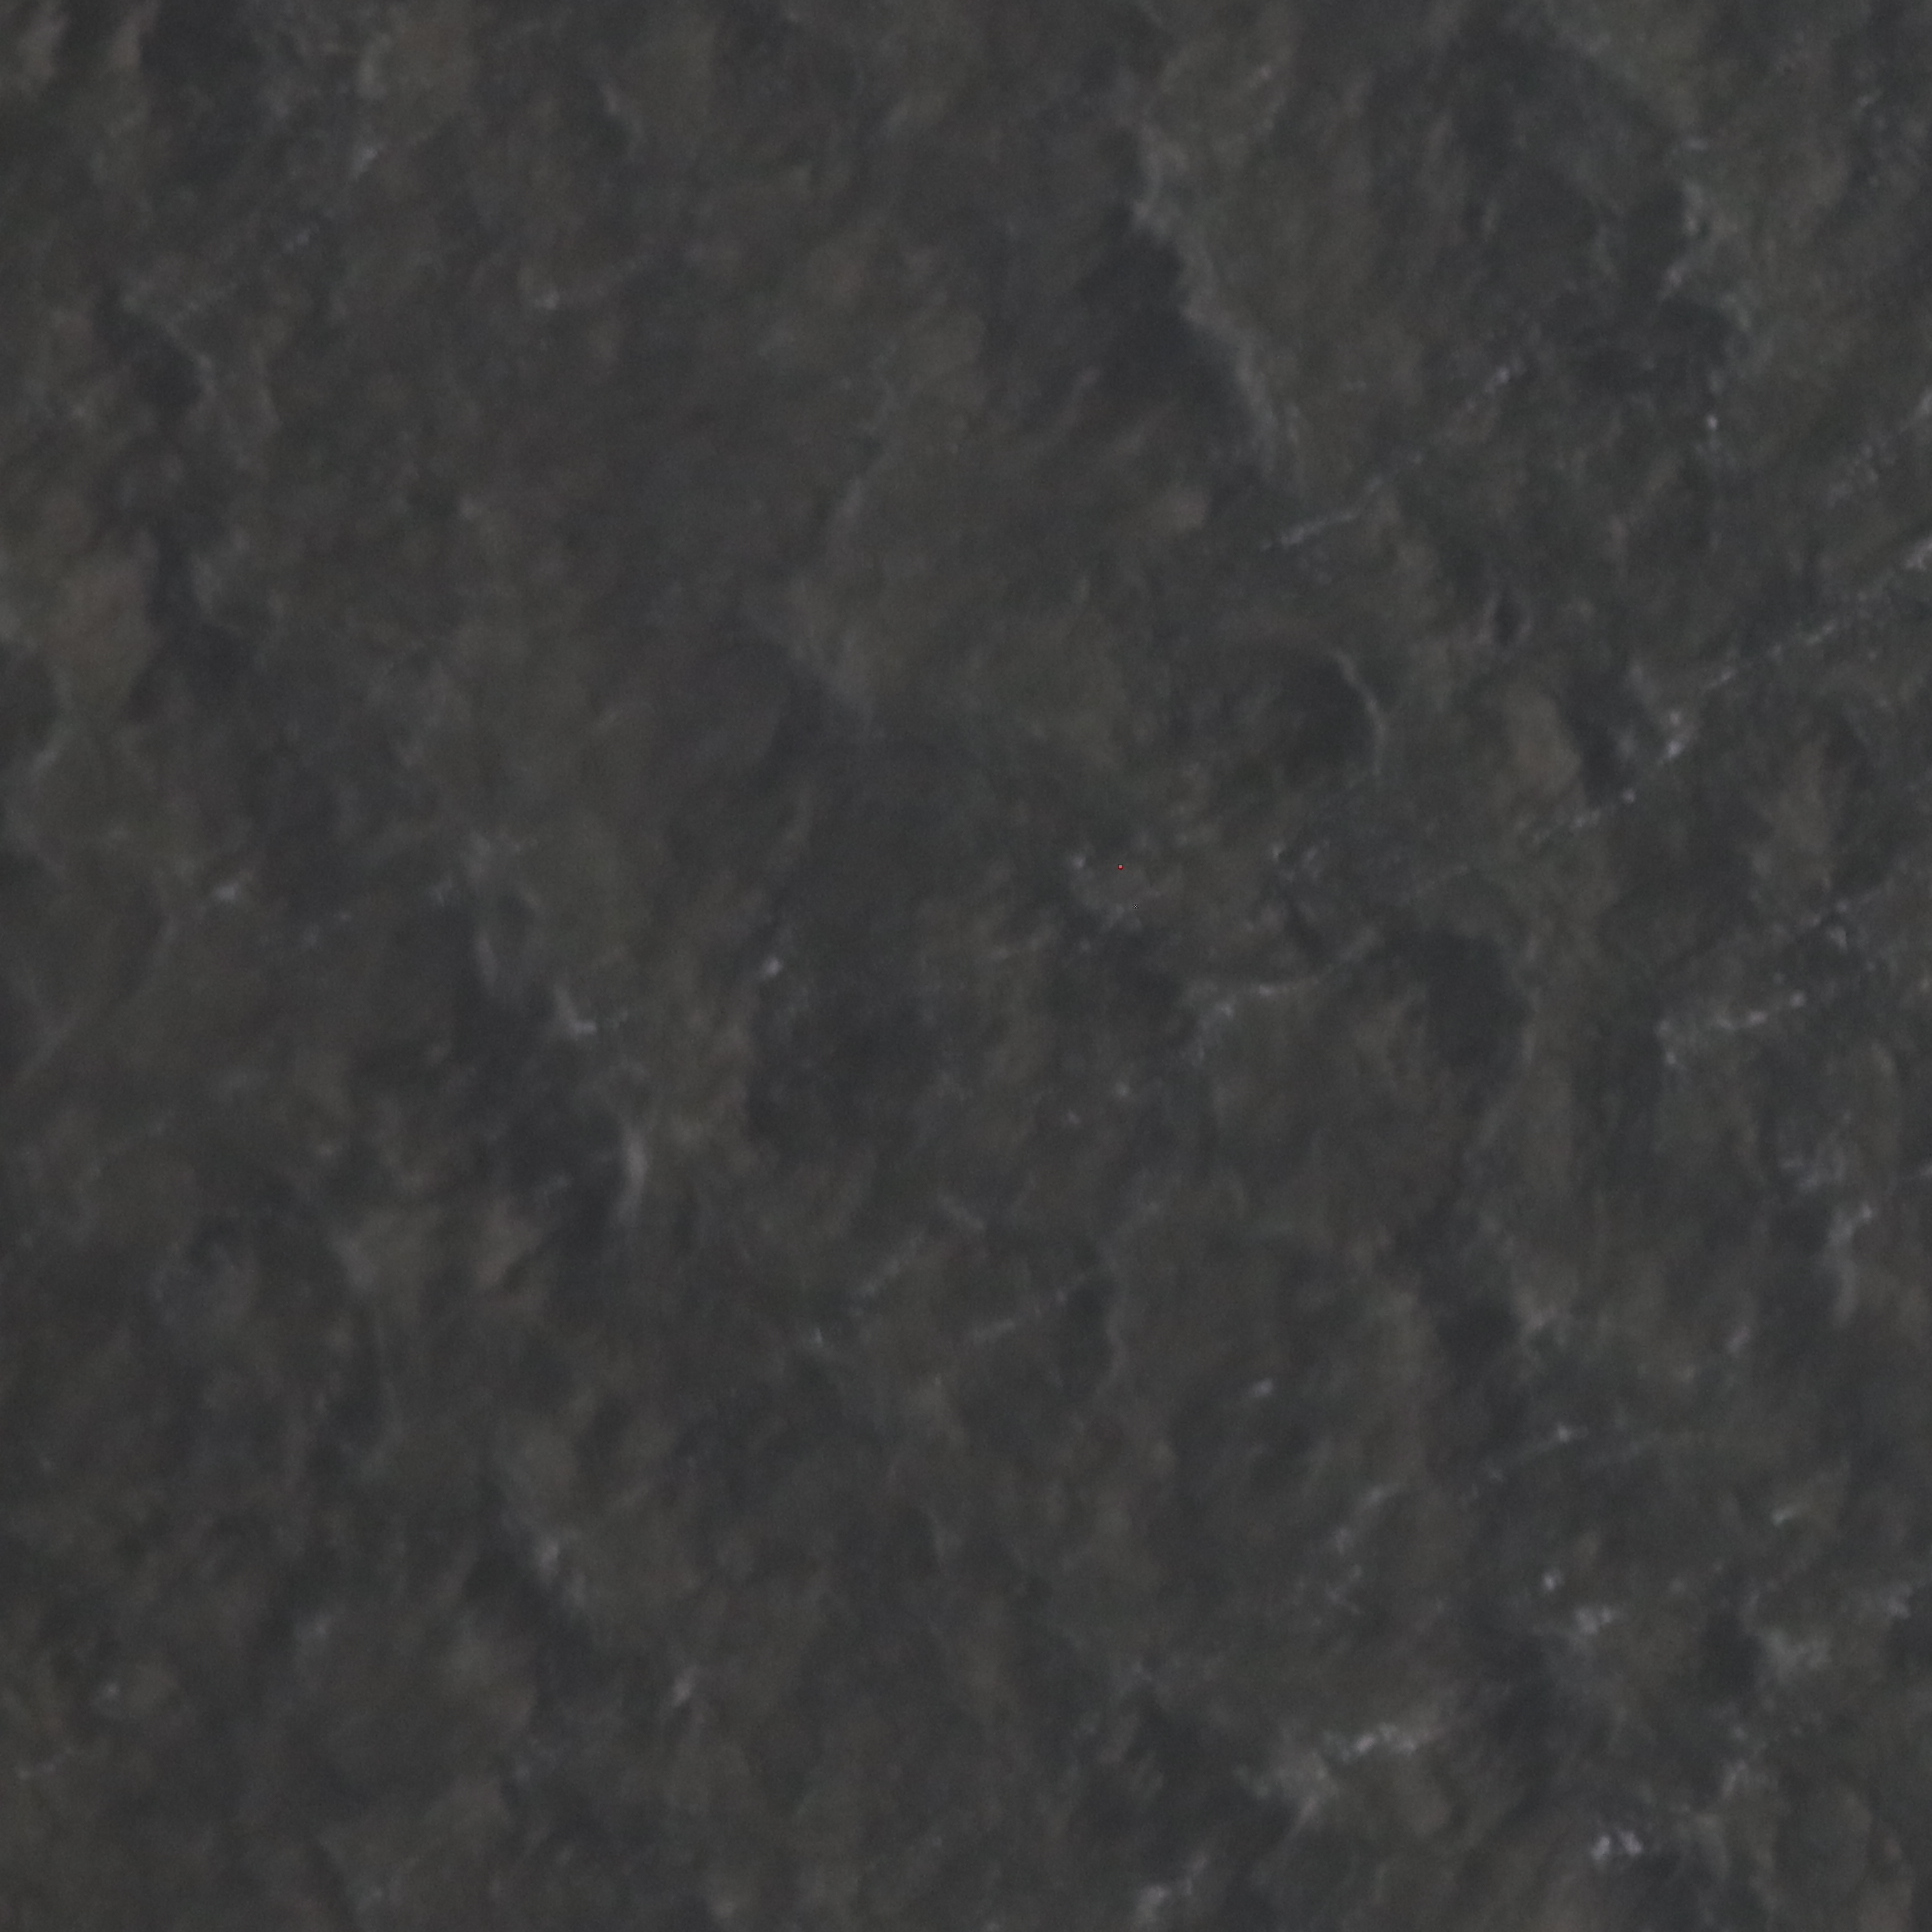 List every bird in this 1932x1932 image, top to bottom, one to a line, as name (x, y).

None